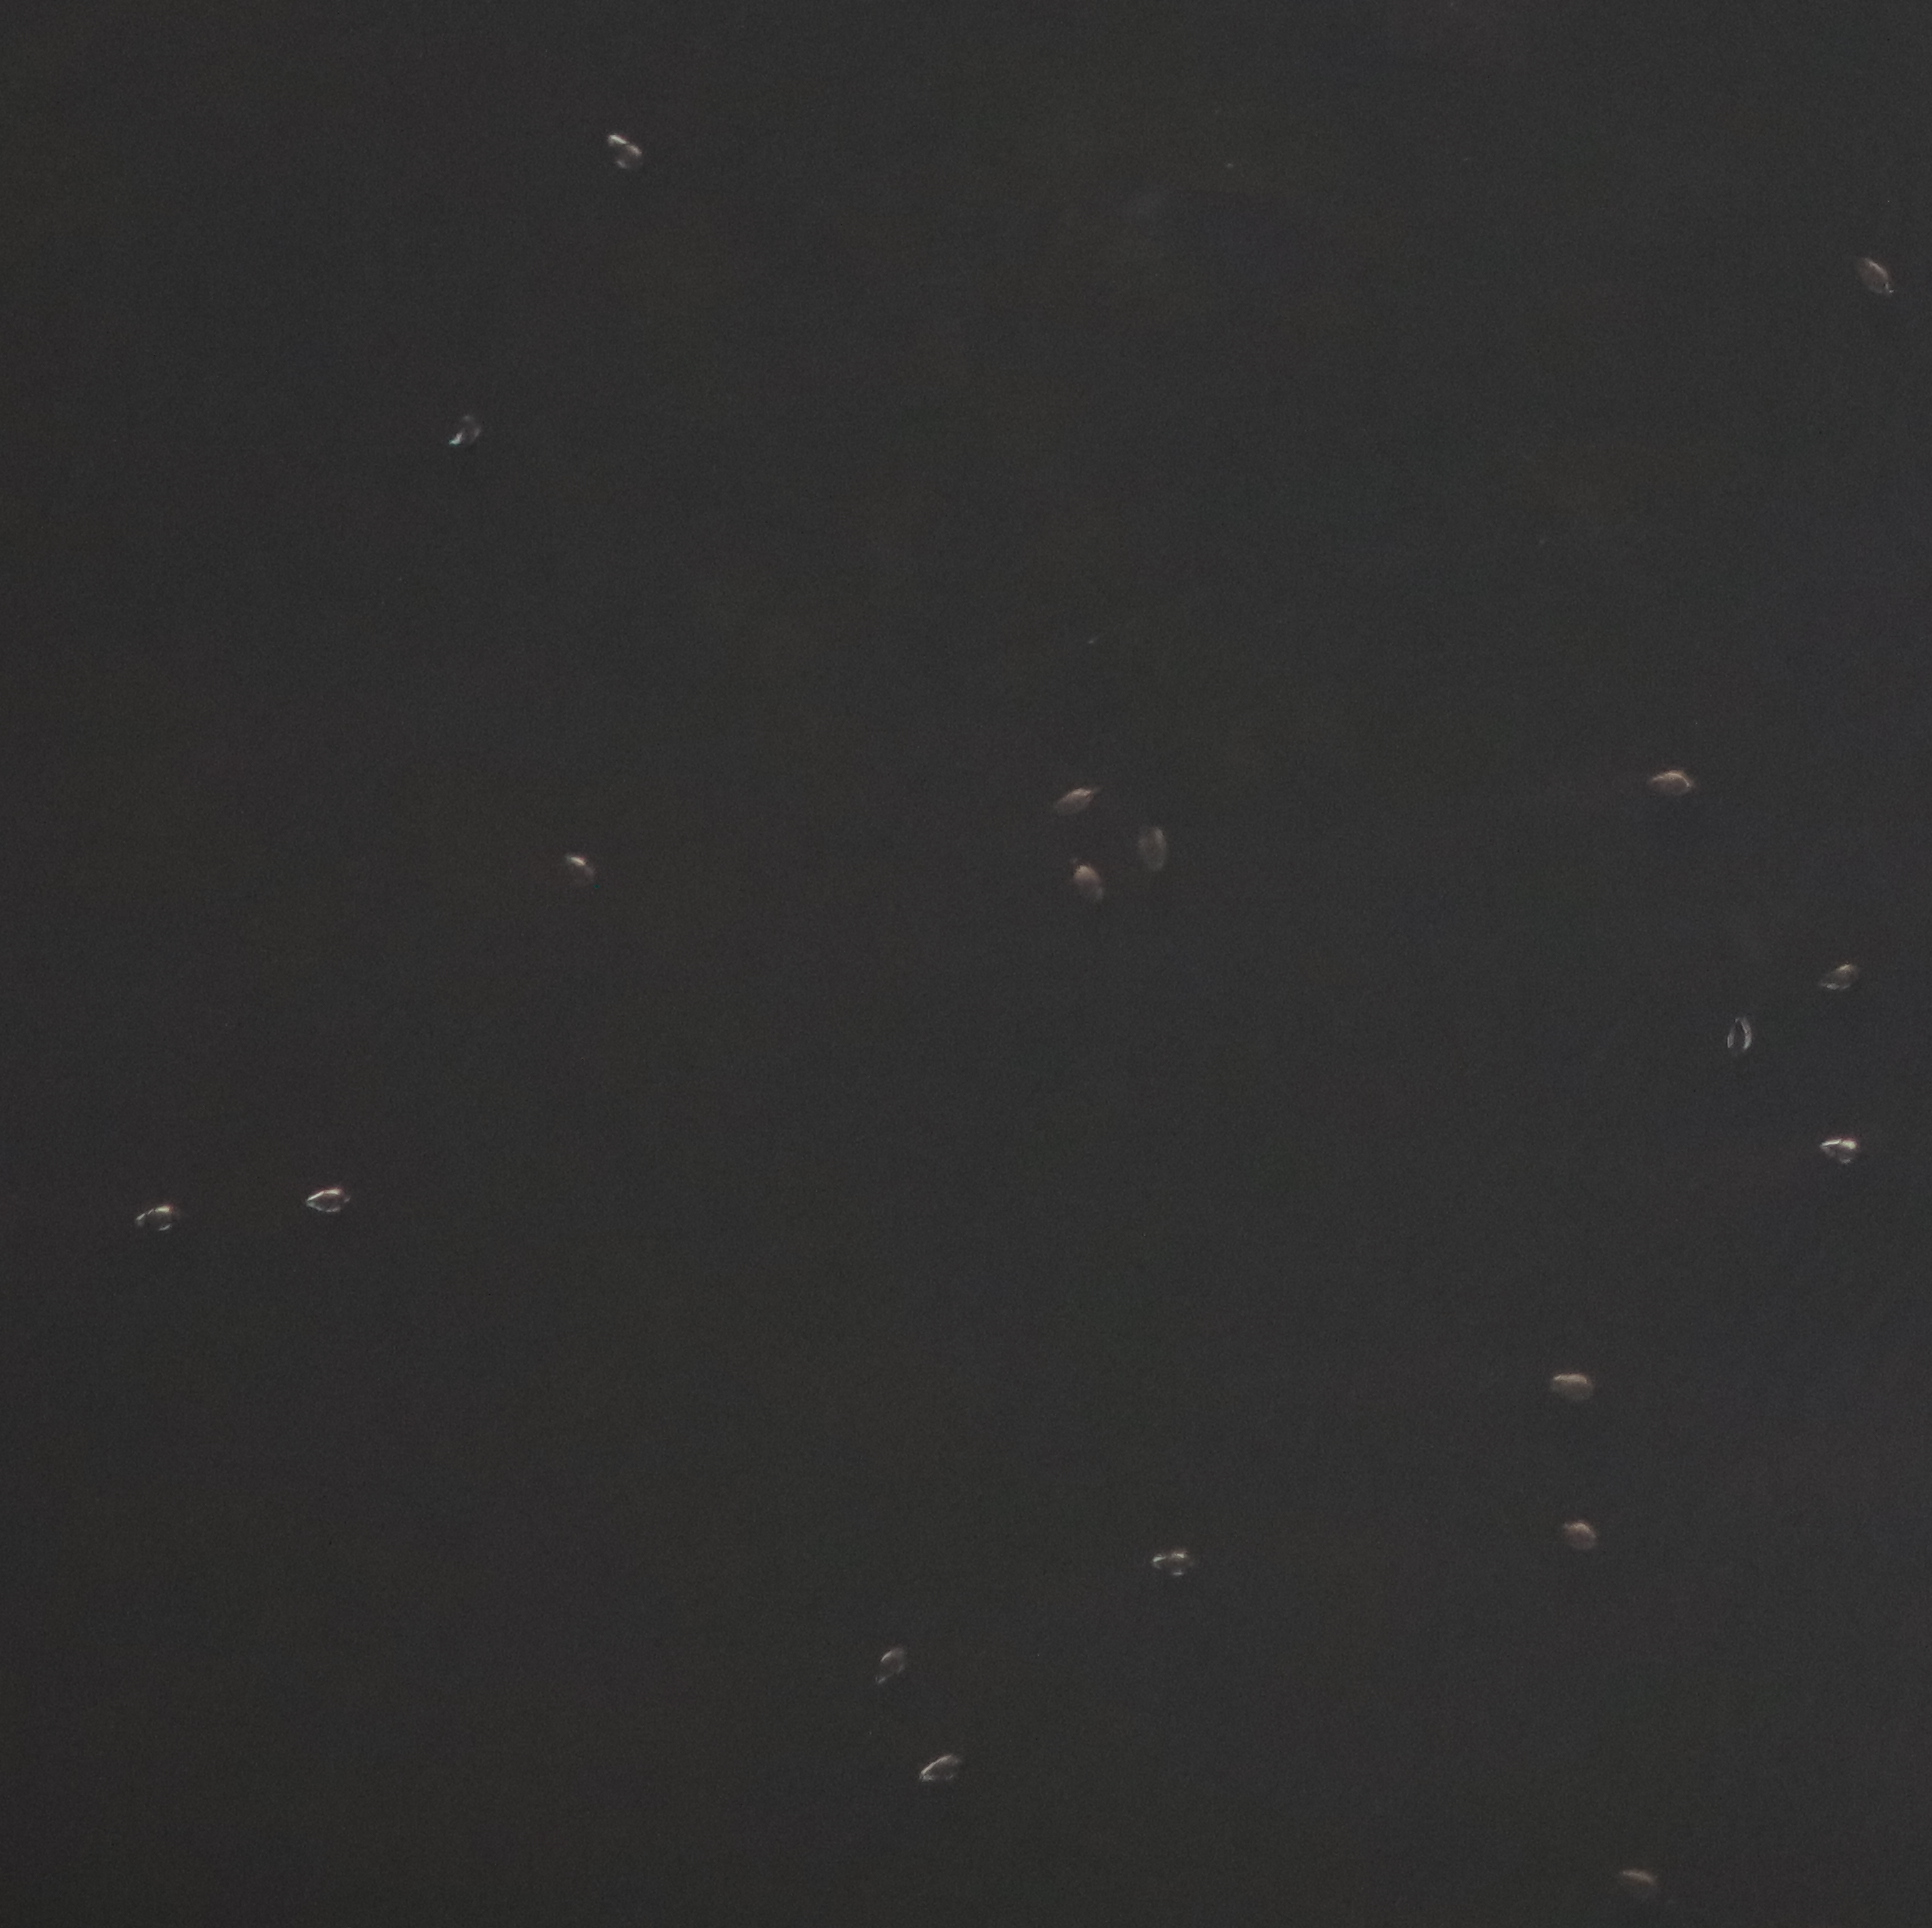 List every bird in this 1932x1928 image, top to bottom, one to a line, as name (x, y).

brant (626, 151)
Canada goose (1875, 274)
brant (468, 432)
Canada goose (1674, 786)
Canada goose (1078, 803)
Canada goose (1154, 845)
brant (580, 870)
Canada goose (1089, 884)
brant (1841, 978)
brant (1740, 1035)
brant (1841, 1145)
brant (330, 1202)
brant (159, 1218)
Canada goose (1572, 1386)
Canada goose (1578, 1535)
brant (1176, 1564)
brant (893, 1667)
brant (943, 1771)
Canada goose (1644, 1886)